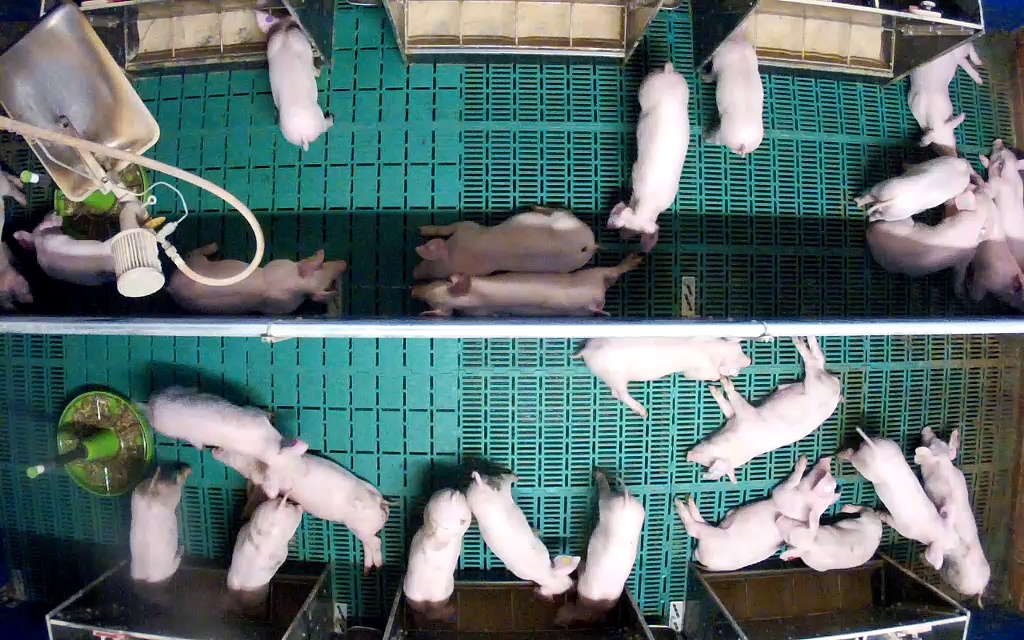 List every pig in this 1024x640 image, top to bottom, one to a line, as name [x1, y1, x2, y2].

pig [256, 10, 334, 150]
pig [701, 27, 765, 157]
pig [908, 42, 985, 159]
pig [607, 62, 690, 252]
pig [971, 138, 1022, 270]
pig [853, 154, 975, 223]
pig [0, 167, 36, 308]
pig [944, 176, 1022, 308]
pig [862, 189, 994, 297]
pig [412, 206, 601, 286]
pig [12, 213, 116, 286]
pig [161, 243, 346, 317]
pig [410, 252, 641, 319]
pig [685, 336, 842, 484]
pig [567, 339, 752, 417]
pig [133, 386, 308, 499]
pig [837, 427, 973, 569]
pig [912, 428, 991, 611]
pig [210, 445, 397, 575]
pig [673, 453, 842, 574]
pig [129, 463, 192, 610]
pig [554, 469, 646, 628]
pig [467, 470, 581, 603]
pig [404, 488, 472, 625]
pig [219, 489, 305, 618]
pig [775, 503, 882, 570]